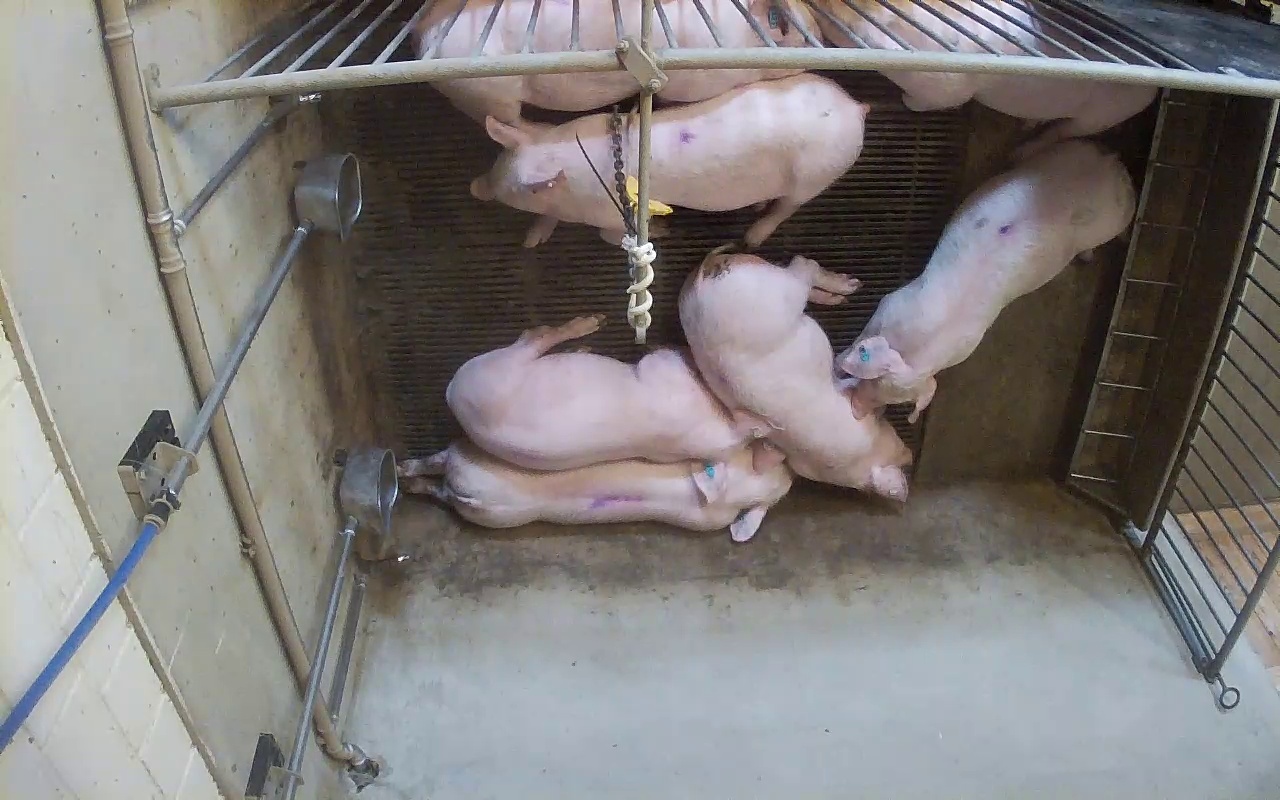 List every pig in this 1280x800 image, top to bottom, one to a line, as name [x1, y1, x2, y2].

pig [400, 0, 825, 129]
pig [802, 1, 1160, 162]
pig [469, 73, 869, 252]
pig [836, 140, 1140, 425]
pig [679, 243, 914, 504]
pig [446, 314, 774, 506]
pig [397, 439, 794, 540]